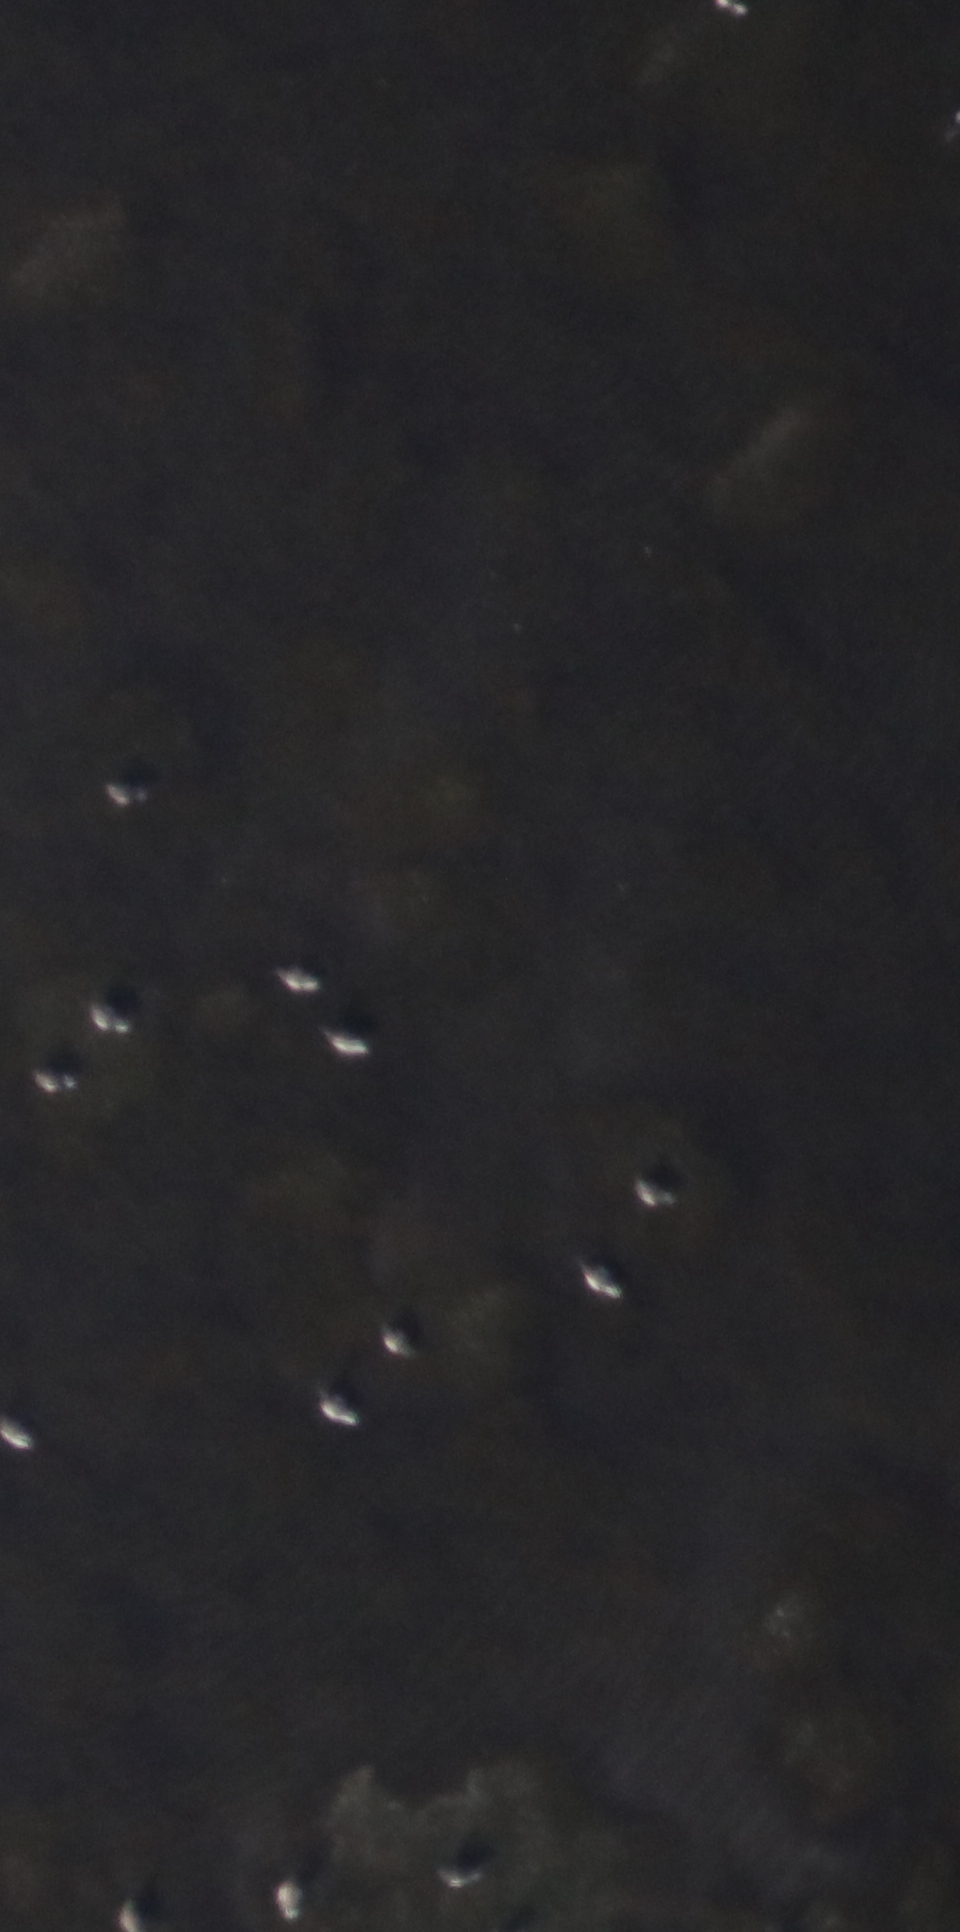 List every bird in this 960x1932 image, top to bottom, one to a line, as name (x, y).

brant (137, 799)
brant (298, 976)
brant (108, 1016)
brant (348, 1046)
brant (52, 1078)
brant (650, 1188)
brant (596, 1277)
brant (402, 1341)
brant (339, 1405)
brant (16, 1442)
brant (460, 1875)
brant (132, 1922)